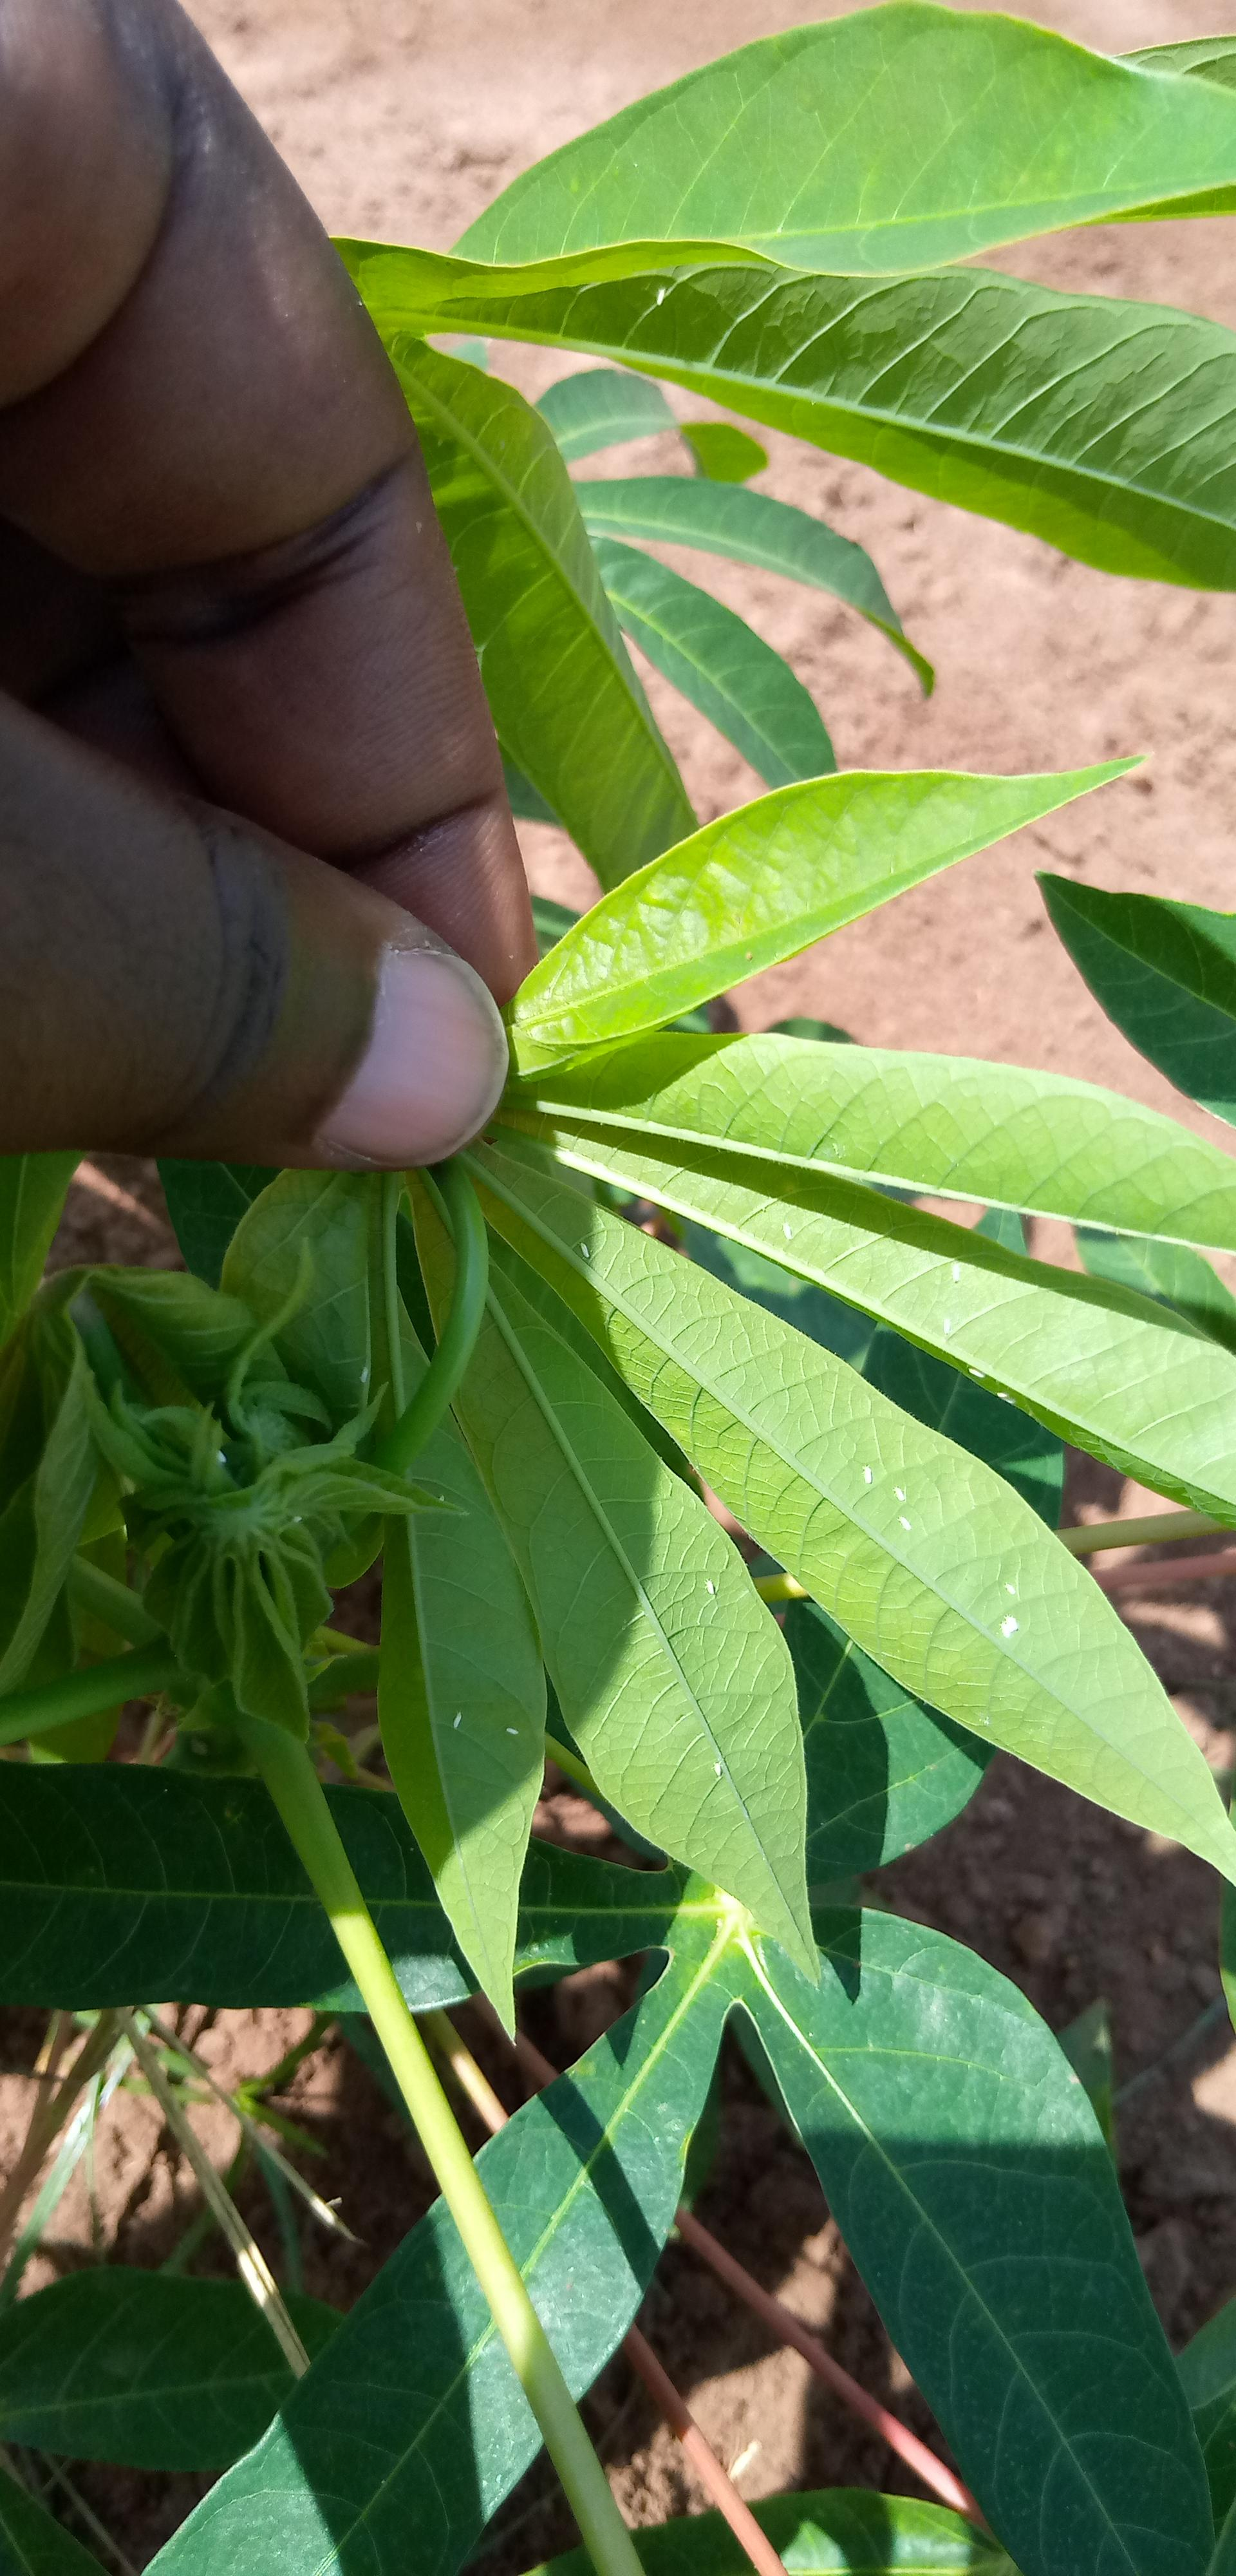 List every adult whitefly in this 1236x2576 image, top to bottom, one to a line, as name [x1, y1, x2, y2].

whitefly [735, 942, 765, 969]
whitefly [772, 1217, 804, 1250]
whitefly [569, 1235, 595, 1269]
whitefly [945, 1256, 964, 1291]
whitefly [940, 1312, 958, 1345]
whitefly [348, 1355, 369, 1383]
whitefly [960, 1363, 989, 1385]
whitefly [993, 1379, 1020, 1410]
whitefly [208, 1441, 233, 1475]
whitefly [856, 1454, 876, 1490]
whitefly [885, 1474, 910, 1502]
whitefly [885, 1512, 926, 1540]
whitefly [689, 1567, 722, 1602]
whitefly [996, 1573, 1025, 1602]
whitefly [988, 1609, 1028, 1651]
whitefly [998, 1615, 1020, 1641]